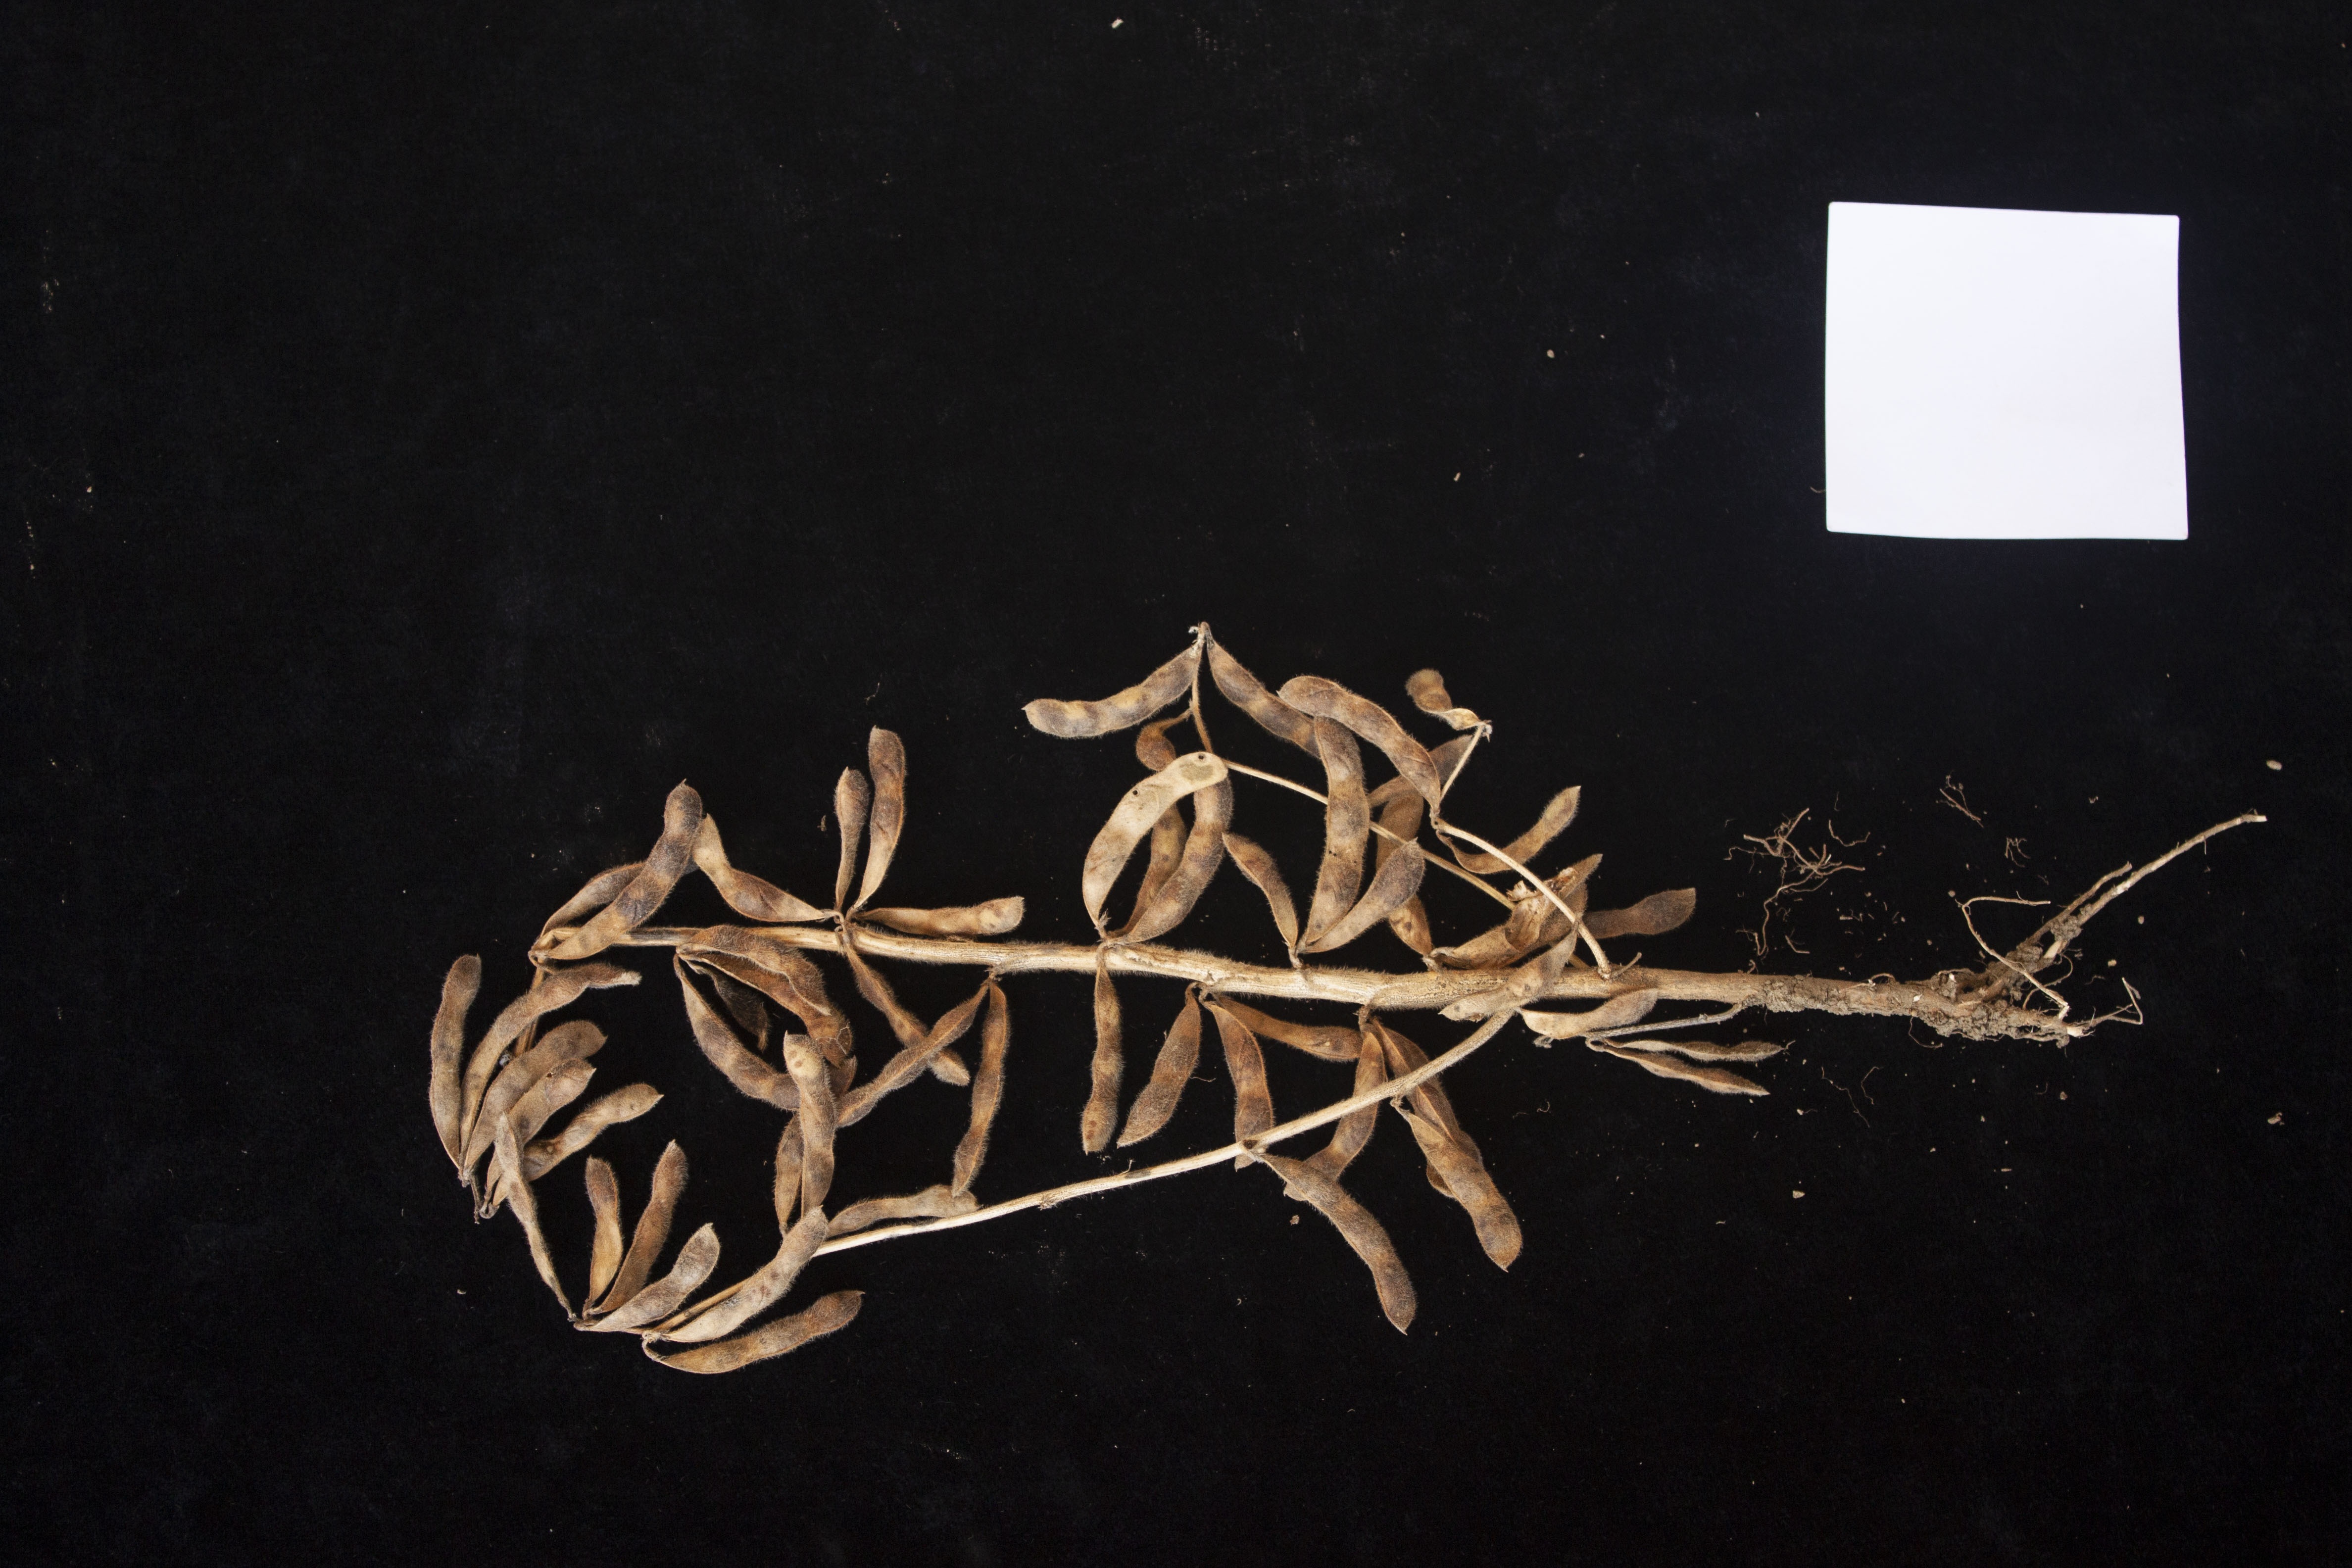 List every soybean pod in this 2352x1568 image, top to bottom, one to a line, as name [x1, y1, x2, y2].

soybean pod [1023, 631, 1205, 738]
soybean pod [1207, 634, 1321, 763]
soybean pod [1409, 672, 1484, 731]
soybean pod [1280, 679, 1440, 825]
soybean pod [1138, 716, 1191, 772]
soybean pod [1299, 718, 1371, 949]
soybean pod [847, 729, 905, 923]
soybean pod [1371, 739, 1470, 806]
soybean pod [1082, 754, 1228, 940]
soybean pod [835, 771, 868, 912]
soybean pod [1111, 783, 1229, 947]
soybean pod [541, 784, 702, 959]
soybean pod [1452, 789, 1578, 876]
soybean pod [1376, 796, 1430, 955]
soybean pod [1129, 806, 1182, 928]
soybean pod [694, 818, 831, 923]
soybean pod [1221, 834, 1298, 962]
soybean pod [1300, 837, 1423, 952]
soybean pod [547, 867, 639, 927]
soybean pod [1440, 876, 1585, 970]
soybean pod [1584, 890, 1694, 940]
soybean pod [862, 897, 1023, 937]
soybean pod [1439, 926, 1576, 1021]
soybean pod [682, 928, 832, 1016]
soybean pod [845, 938, 972, 1084]
soybean pod [691, 952, 853, 1065]
soybean pod [1082, 958, 1121, 1157]
soybean pod [429, 958, 480, 1177]
soybean pod [548, 966, 636, 989]
soybean pod [676, 967, 798, 1111]
soybean pod [694, 973, 769, 1047]
soybean pod [460, 976, 590, 1179]
soybean pod [1119, 983, 1200, 1148]
soybean pod [832, 984, 989, 1132]
soybean pod [954, 985, 1009, 1195]
soybean pod [1520, 990, 1658, 1041]
soybean pod [1217, 995, 1362, 1061]
soybean pod [1204, 996, 1272, 1168]
soybean pod [464, 1021, 606, 1180]
soybean pod [1284, 1030, 1386, 1197]
soybean pod [783, 1033, 833, 1214]
soybean pod [1383, 1033, 1482, 1162]
soybean pod [1621, 1041, 1781, 1063]
soybean pod [1606, 1052, 1770, 1098]
soybean pod [775, 1059, 855, 1232]
soybean pod [487, 1063, 590, 1193]
soybean pod [526, 1089, 660, 1180]
soybean pod [1395, 1106, 1520, 1270]
soybean pod [497, 1113, 562, 1301]
soybean pod [588, 1139, 686, 1314]
soybean pod [1258, 1158, 1416, 1334]
soybean pod [585, 1159, 624, 1303]
soybean pod [827, 1189, 976, 1236]
soybean pod [659, 1206, 827, 1342]
soybean pod [584, 1224, 719, 1332]
soybean pod [659, 1291, 864, 1373]